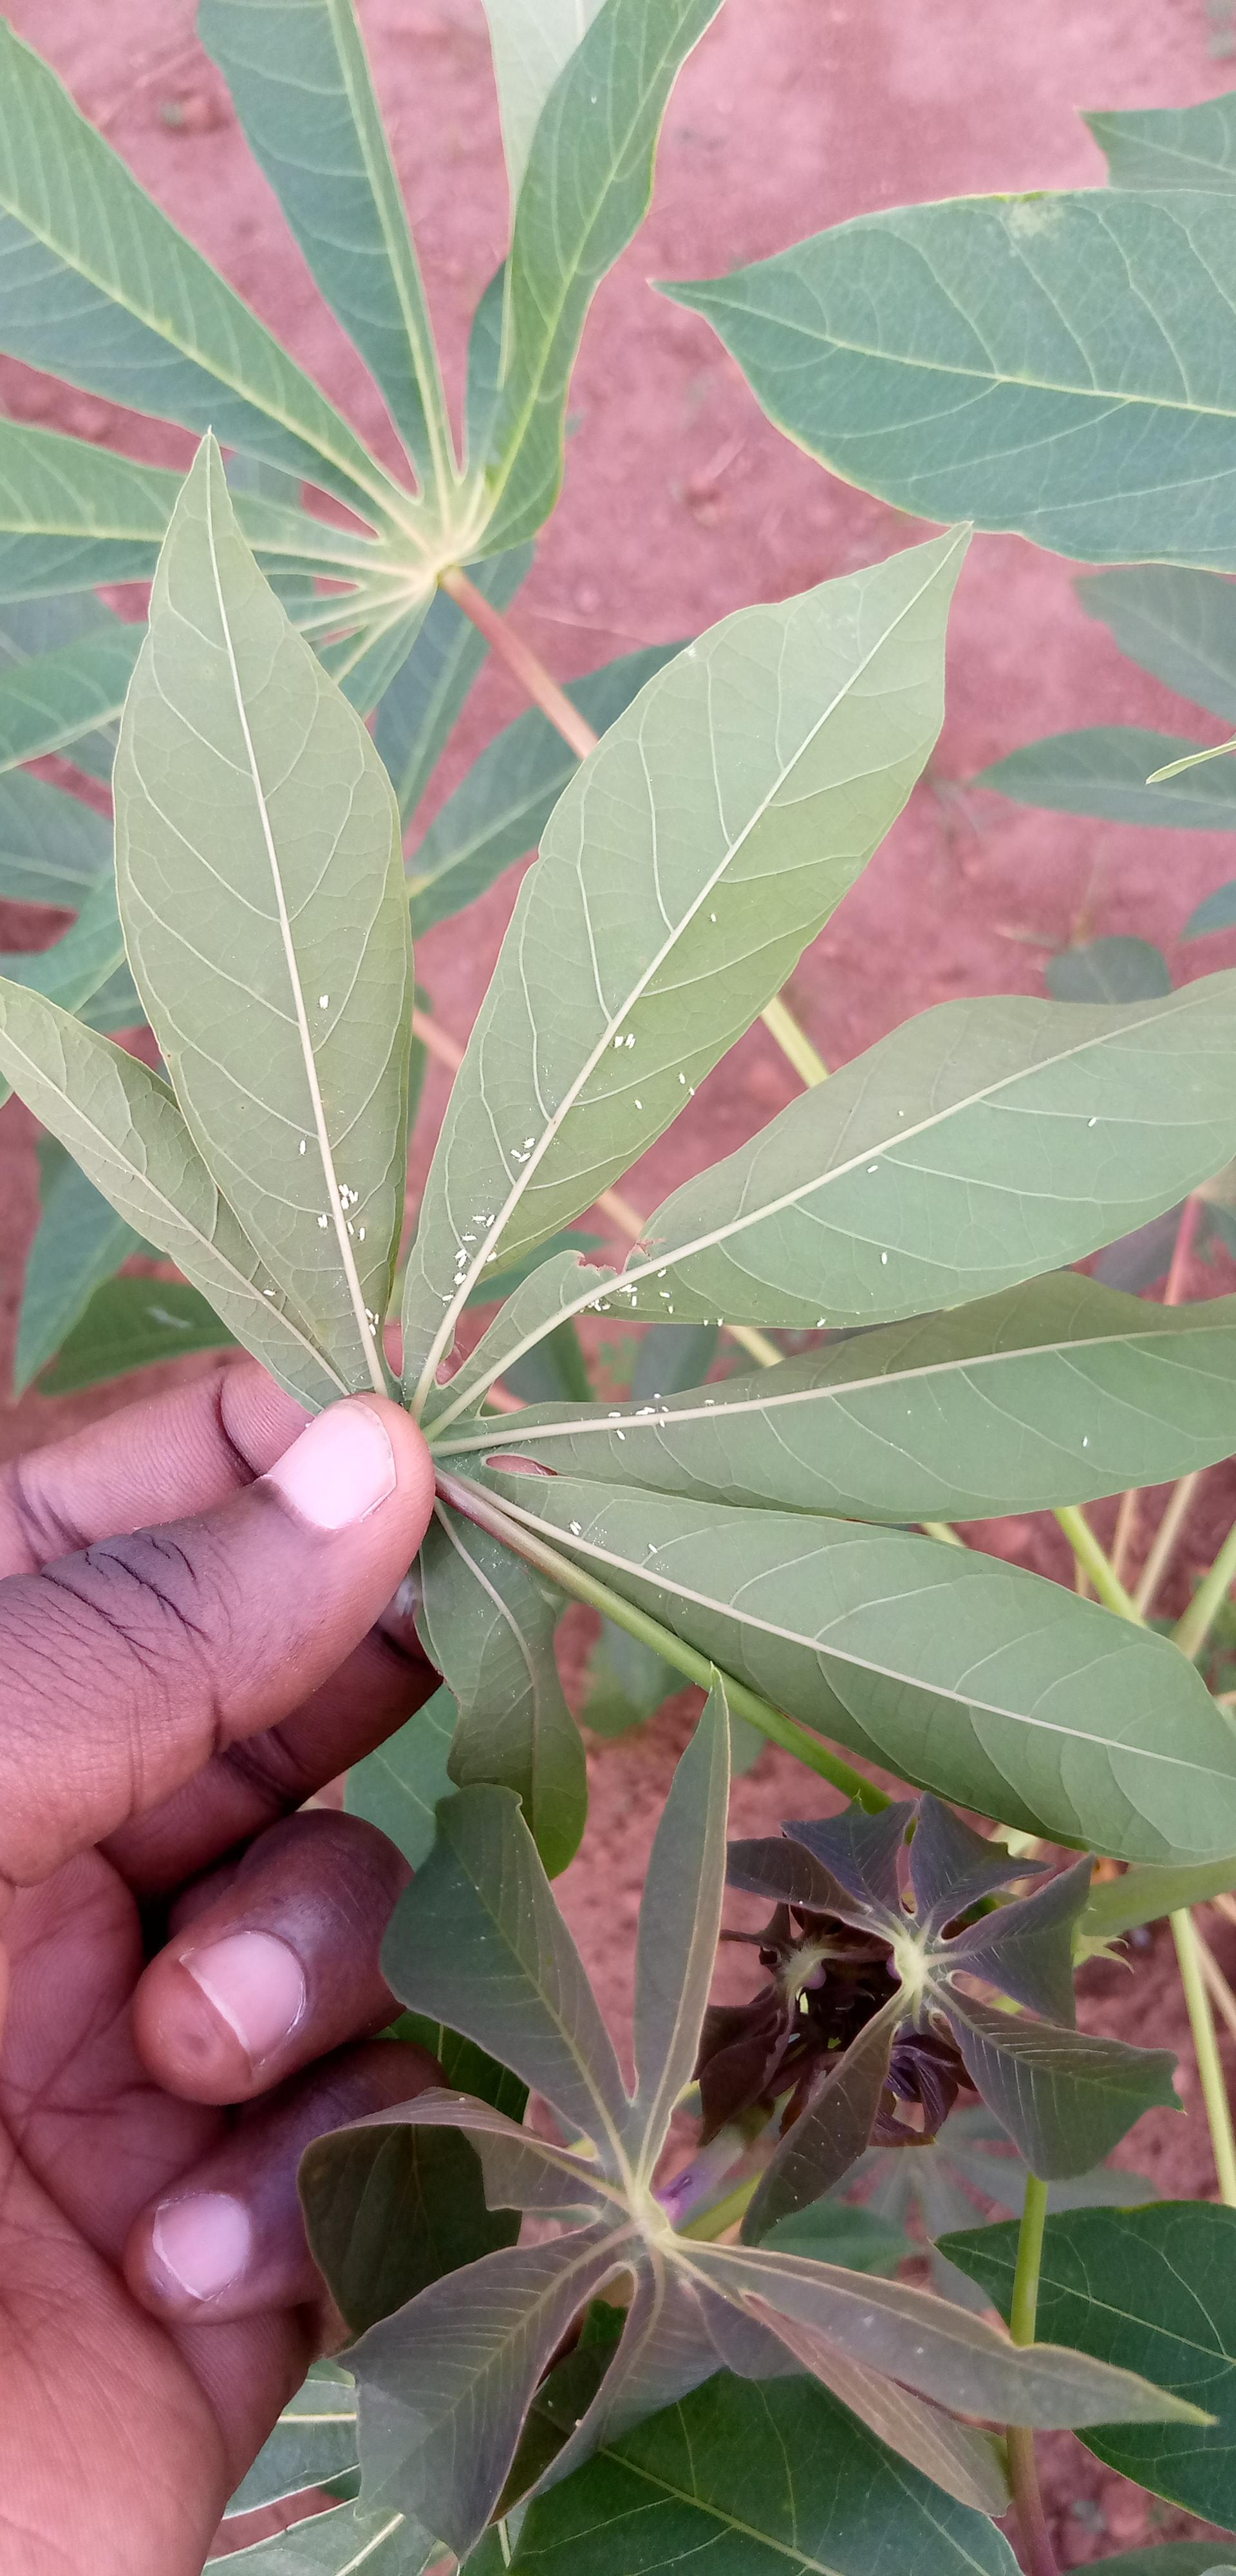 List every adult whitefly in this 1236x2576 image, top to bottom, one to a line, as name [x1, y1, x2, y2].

whitefly [709, 912, 718, 925]
whitefly [323, 994, 330, 1009]
whitefly [319, 994, 323, 1009]
whitefly [625, 1032, 635, 1048]
whitefly [613, 1034, 619, 1050]
whitefly [619, 1035, 624, 1047]
whitefly [628, 1037, 636, 1050]
whitefly [677, 1071, 687, 1085]
whitefly [687, 1086, 696, 1097]
whitefly [633, 1098, 643, 1111]
whitefly [1087, 1116, 1098, 1129]
whitefly [523, 1137, 536, 1144]
whitefly [297, 1137, 308, 1157]
whitefly [524, 1141, 535, 1150]
whitefly [509, 1148, 521, 1159]
whitefly [518, 1151, 532, 1164]
whitefly [864, 1164, 880, 1176]
whitefly [342, 1182, 351, 1195]
whitefly [337, 1184, 346, 1197]
whitefly [349, 1189, 354, 1204]
whitefly [353, 1190, 360, 1202]
whitefly [342, 1196, 349, 1209]
whitefly [339, 1198, 345, 1210]
whitefly [321, 1213, 328, 1228]
whitefly [485, 1213, 495, 1228]
whitefly [470, 1214, 486, 1222]
whitefly [316, 1215, 323, 1229]
whitefly [346, 1219, 356, 1236]
whitefly [357, 1224, 367, 1243]
whitefly [458, 1233, 477, 1242]
whitefly [453, 1248, 467, 1260]
whitefly [879, 1250, 890, 1267]
whitefly [485, 1251, 498, 1264]
whitefly [456, 1253, 467, 1269]
whitefly [656, 1269, 668, 1279]
whitefly [451, 1271, 462, 1282]
whitefly [456, 1273, 467, 1285]
whitefly [619, 1283, 633, 1293]
whitefly [627, 1286, 639, 1294]
whitefly [261, 1288, 278, 1298]
whitefly [657, 1290, 673, 1299]
whitefly [440, 1291, 455, 1302]
whitefly [630, 1294, 637, 1309]
whitefly [601, 1303, 612, 1311]
whitefly [666, 1303, 674, 1316]
whitefly [594, 1303, 603, 1312]
whitefly [364, 1307, 374, 1320]
whitefly [374, 1311, 380, 1326]
whitefly [715, 1316, 724, 1328]
whitefly [814, 1317, 827, 1330]
whitefly [702, 1318, 709, 1327]
whitefly [368, 1322, 377, 1337]
whitefly [702, 1398, 716, 1406]
whitefly [660, 1405, 670, 1412]
whitefly [643, 1406, 655, 1414]
whitefly [634, 1410, 648, 1416]
whitefly [606, 1410, 622, 1418]
whitefly [659, 1417, 667, 1429]
whitefly [615, 1429, 626, 1441]
whitefly [1081, 1435, 1092, 1450]
whitefly [573, 1520, 583, 1530]
whitefly [568, 1522, 579, 1536]
whitefly [646, 1542, 659, 1555]